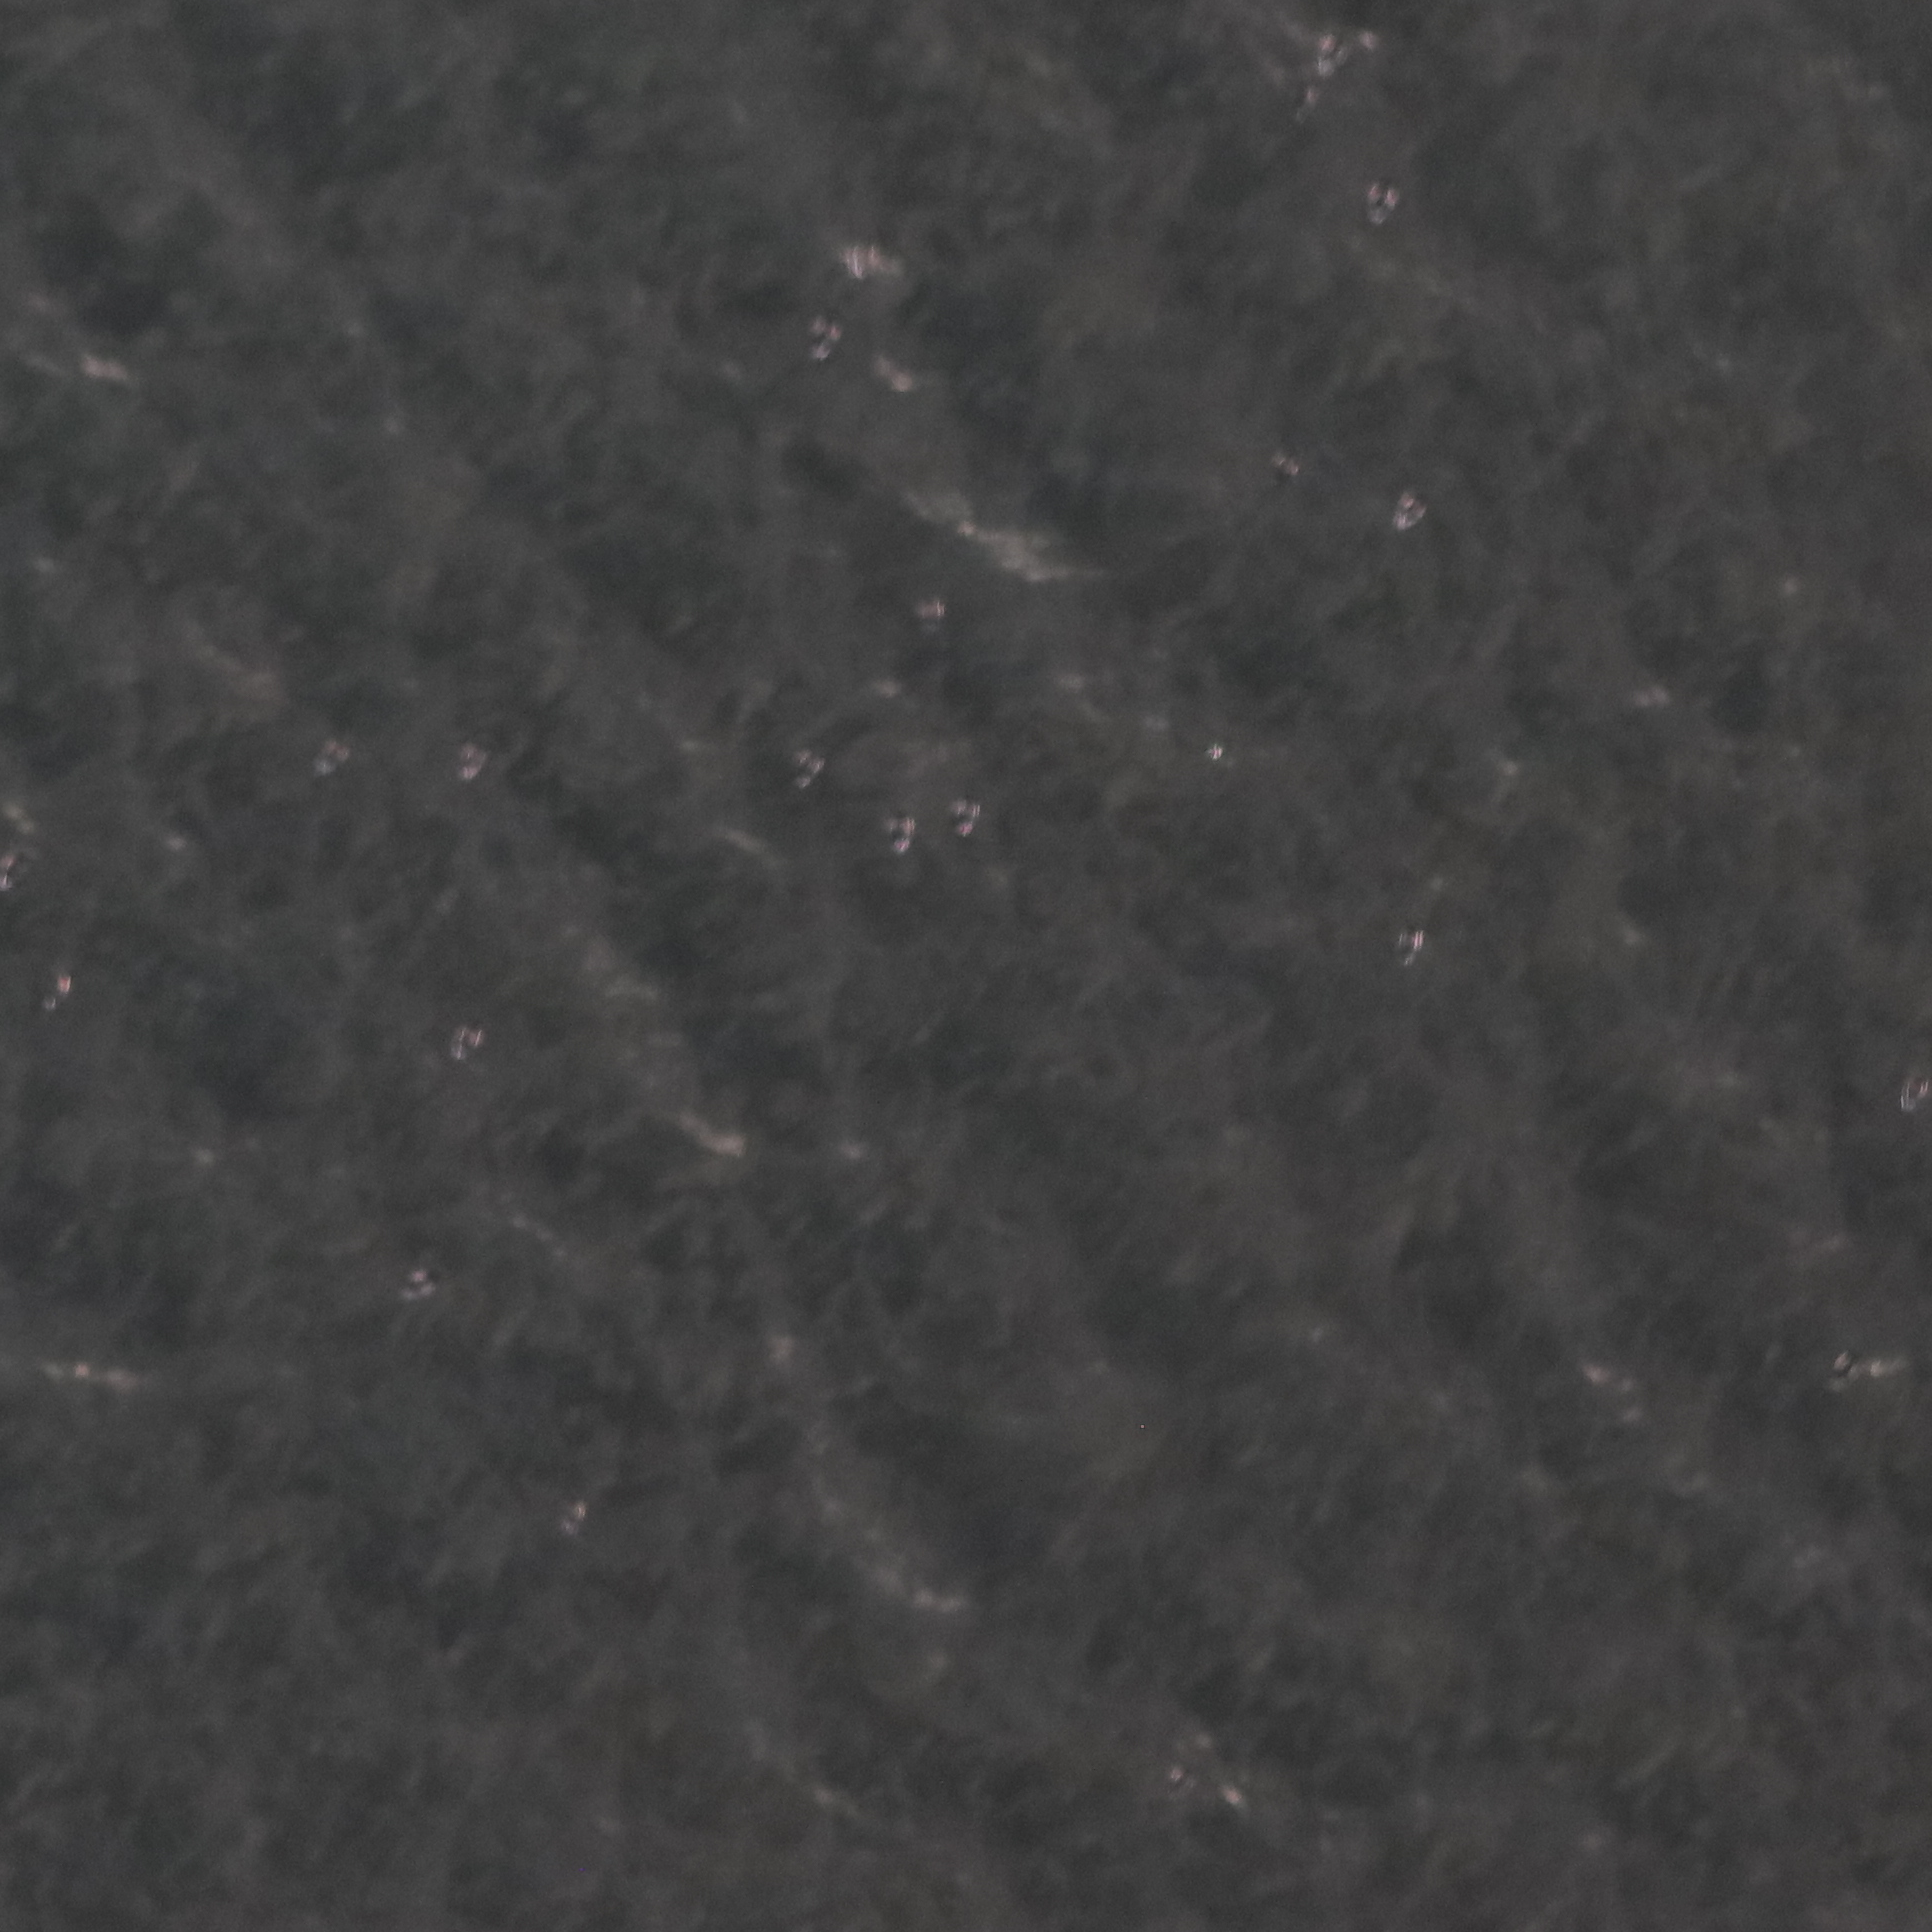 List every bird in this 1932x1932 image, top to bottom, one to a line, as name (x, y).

brant (1333, 52)
brant (1301, 95)
brant (1380, 199)
brant (861, 254)
brant (826, 330)
brant (1283, 466)
brant (1411, 508)
brant (932, 605)
brant (333, 757)
brant (473, 759)
brant (812, 767)
brant (967, 812)
brant (903, 834)
brant (16, 866)
brant (1412, 944)
brant (55, 988)
brant (469, 1038)
brant (1913, 1087)
brant (422, 1282)
brant (1845, 1368)
brant (571, 1518)
brant (1180, 1781)